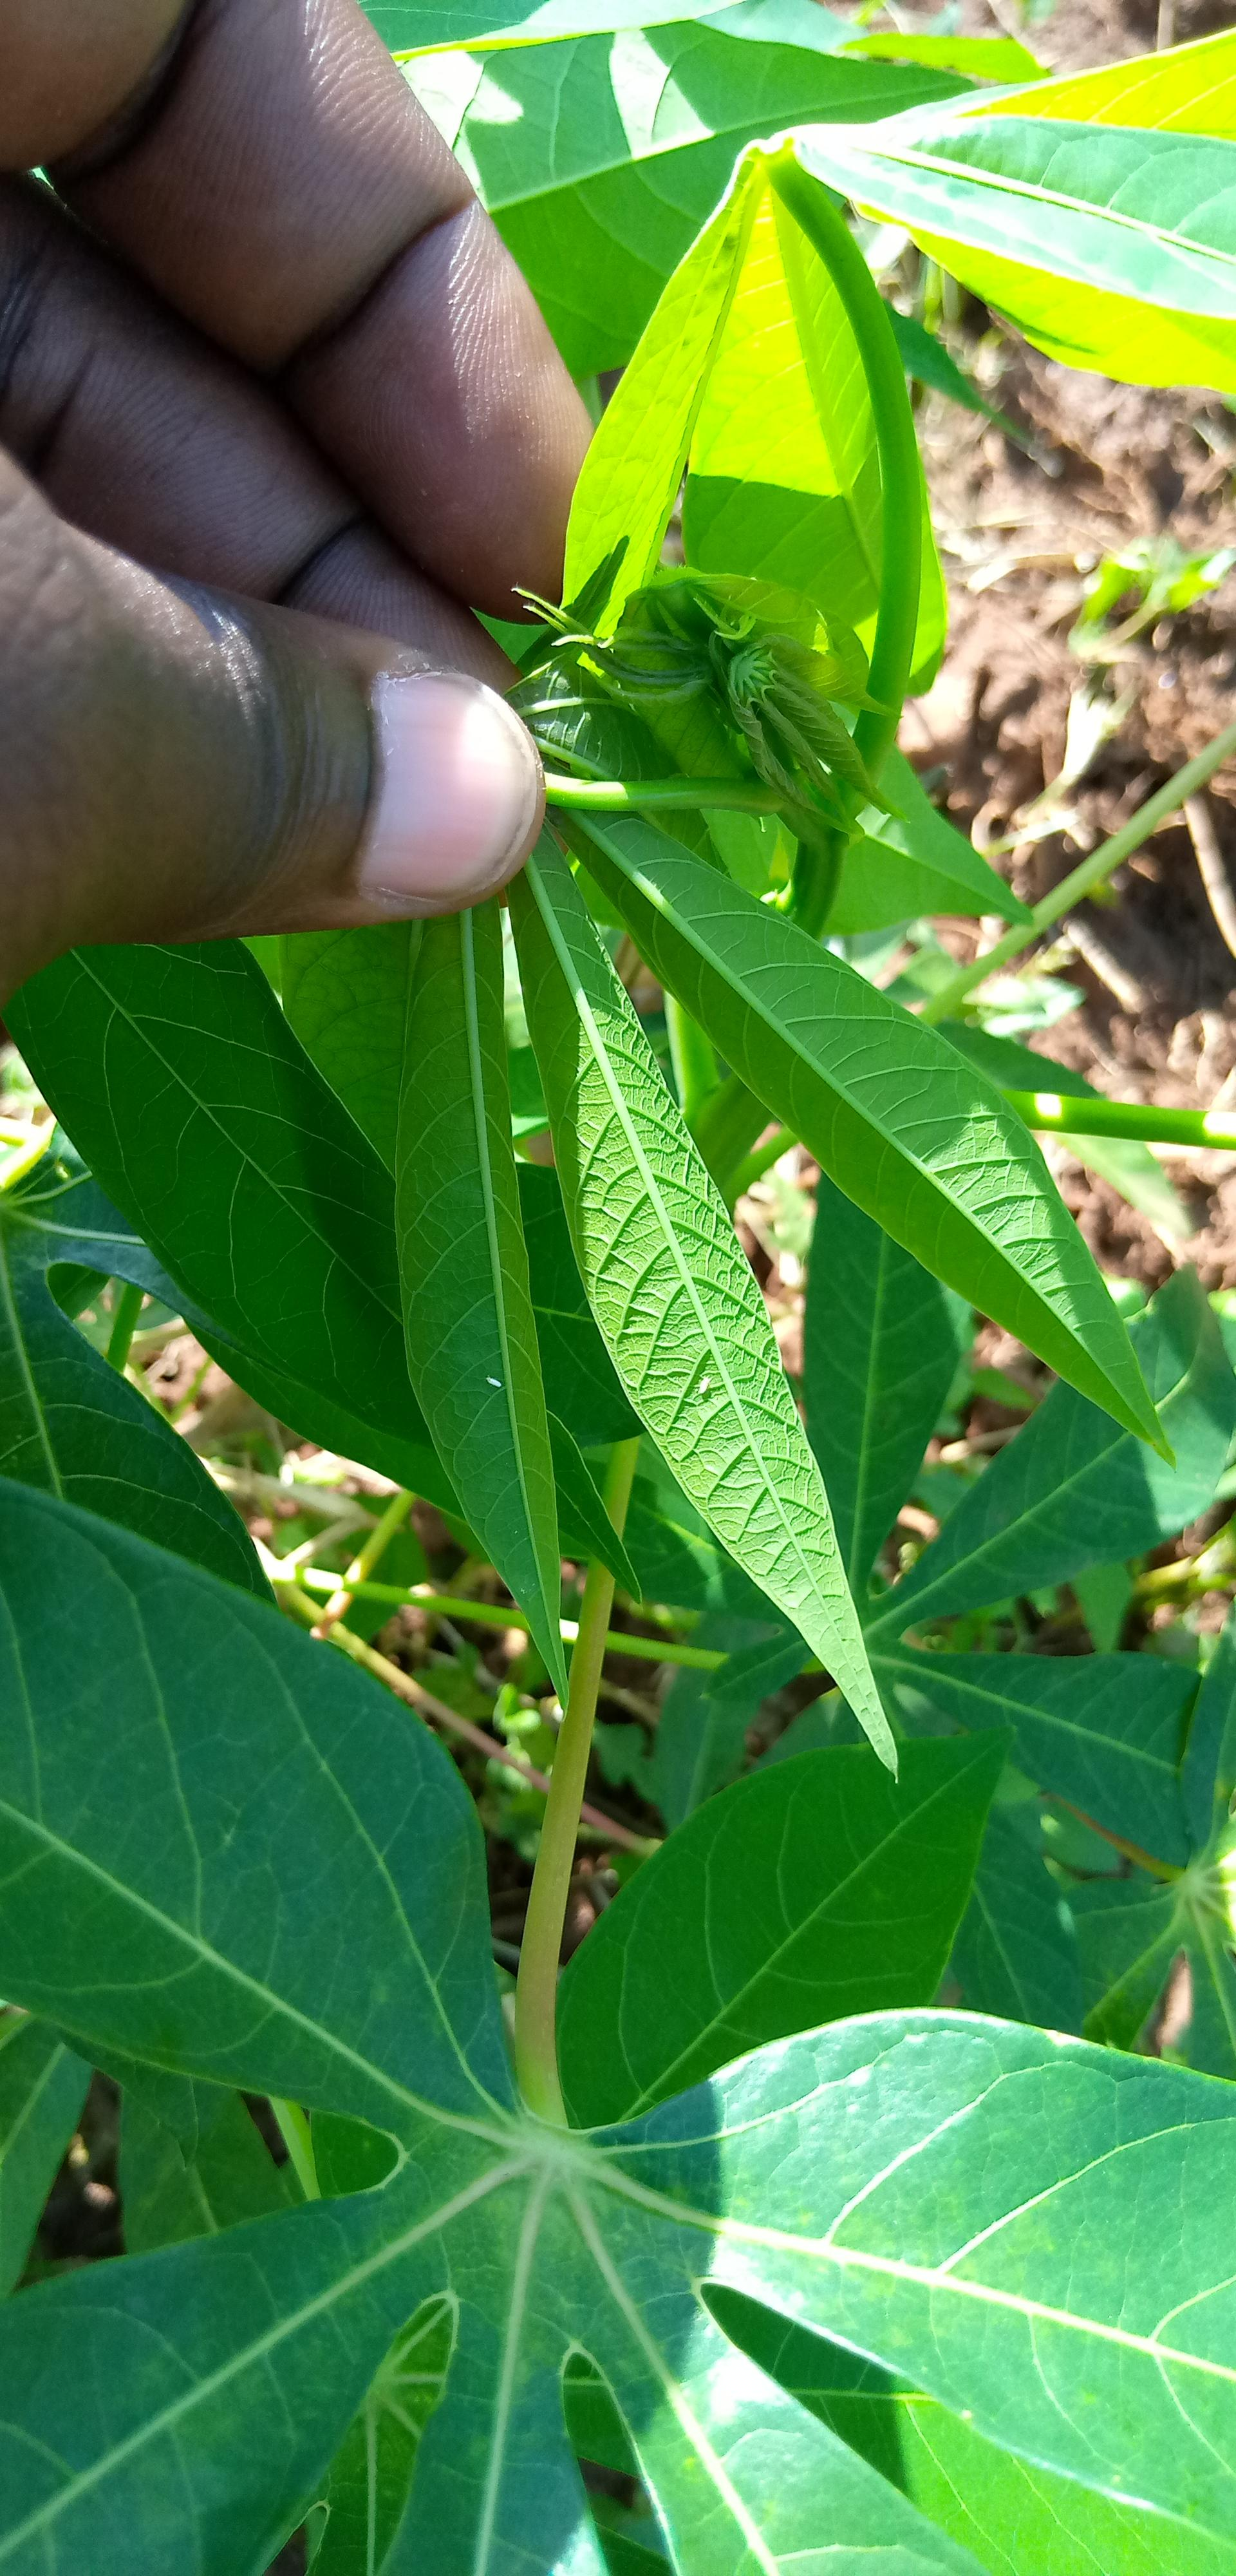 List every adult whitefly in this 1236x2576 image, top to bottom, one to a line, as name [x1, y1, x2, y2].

whitefly [686, 1362, 718, 1410]
whitefly [483, 1368, 509, 1404]